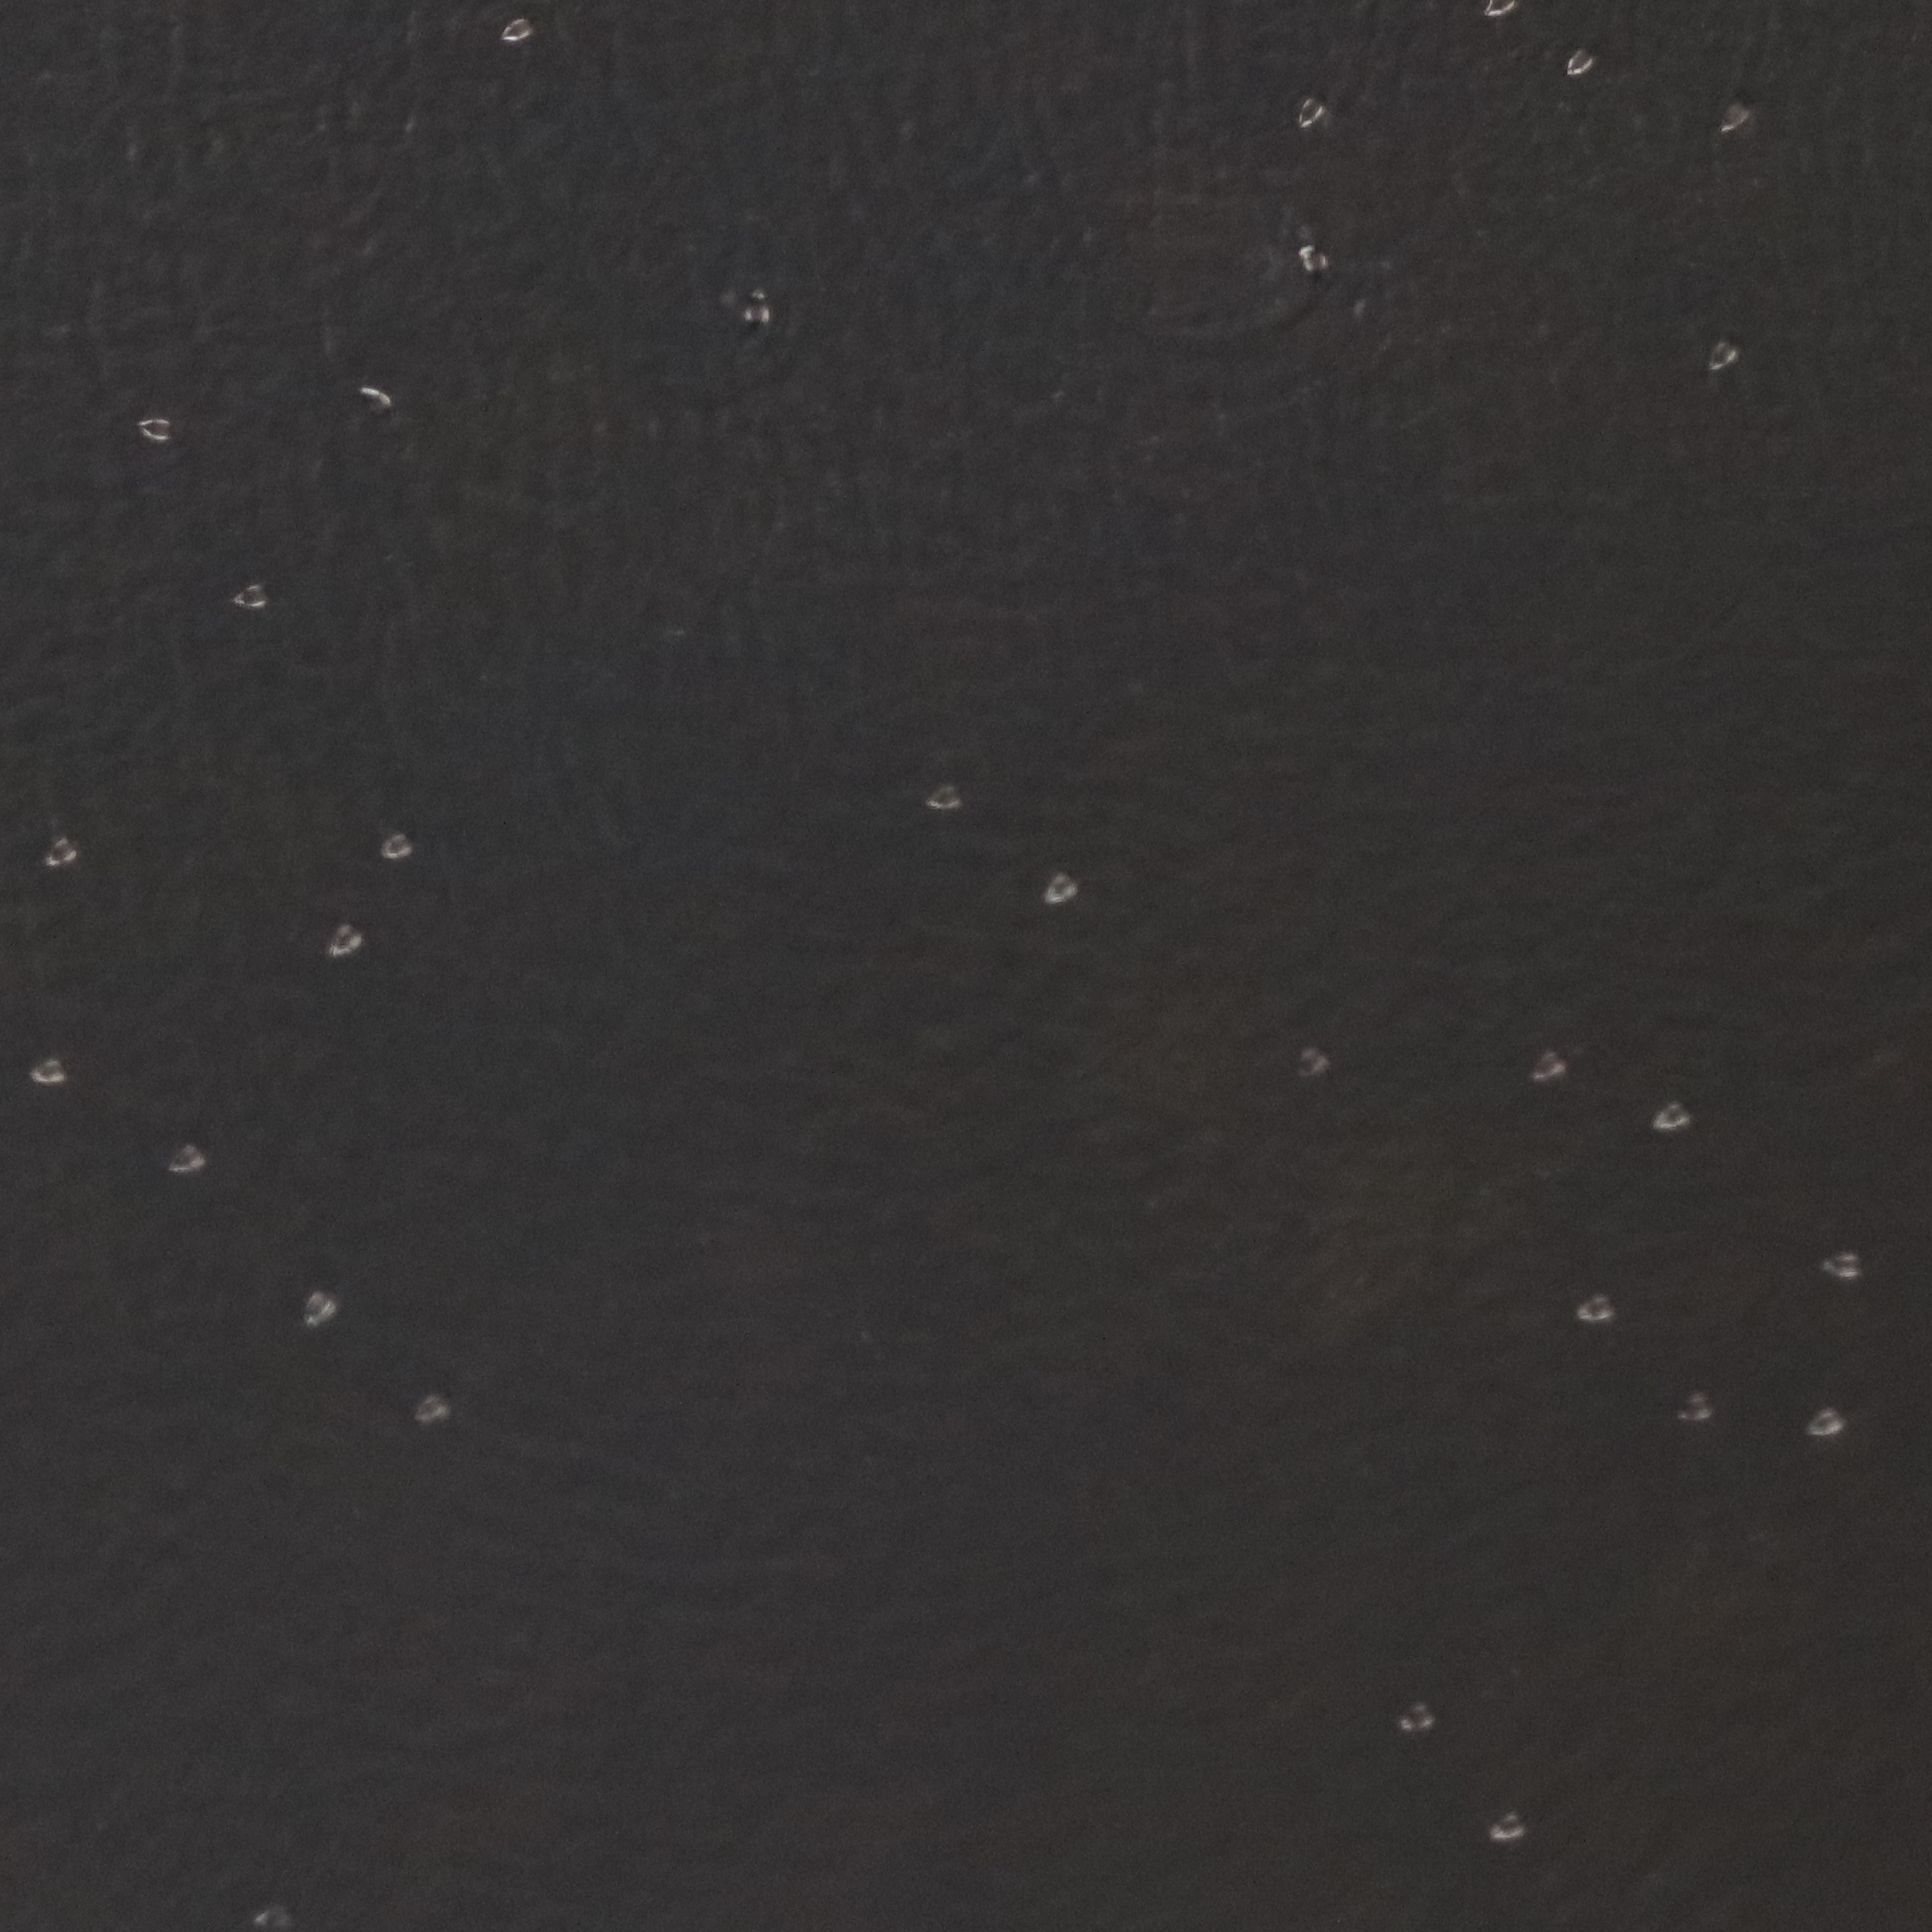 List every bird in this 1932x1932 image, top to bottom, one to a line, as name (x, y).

brant (1502, 1)
brant (519, 29)
brant (1580, 62)
brant (1311, 111)
brant (1735, 117)
brant (1315, 262)
brant (756, 312)
brant (1722, 355)
brant (377, 403)
brant (160, 428)
brant (251, 595)
brant (942, 798)
brant (396, 845)
brant (62, 851)
brant (1063, 887)
brant (347, 939)
brant (1313, 1061)
brant (1549, 1068)
brant (49, 1072)
brant (1673, 1117)
brant (187, 1155)
brant (1843, 1265)
brant (320, 1307)
brant (1596, 1308)
brant (431, 1404)
brant (1694, 1406)
brant (1822, 1421)
brant (1418, 1717)
brant (1507, 1829)
brant (273, 1915)